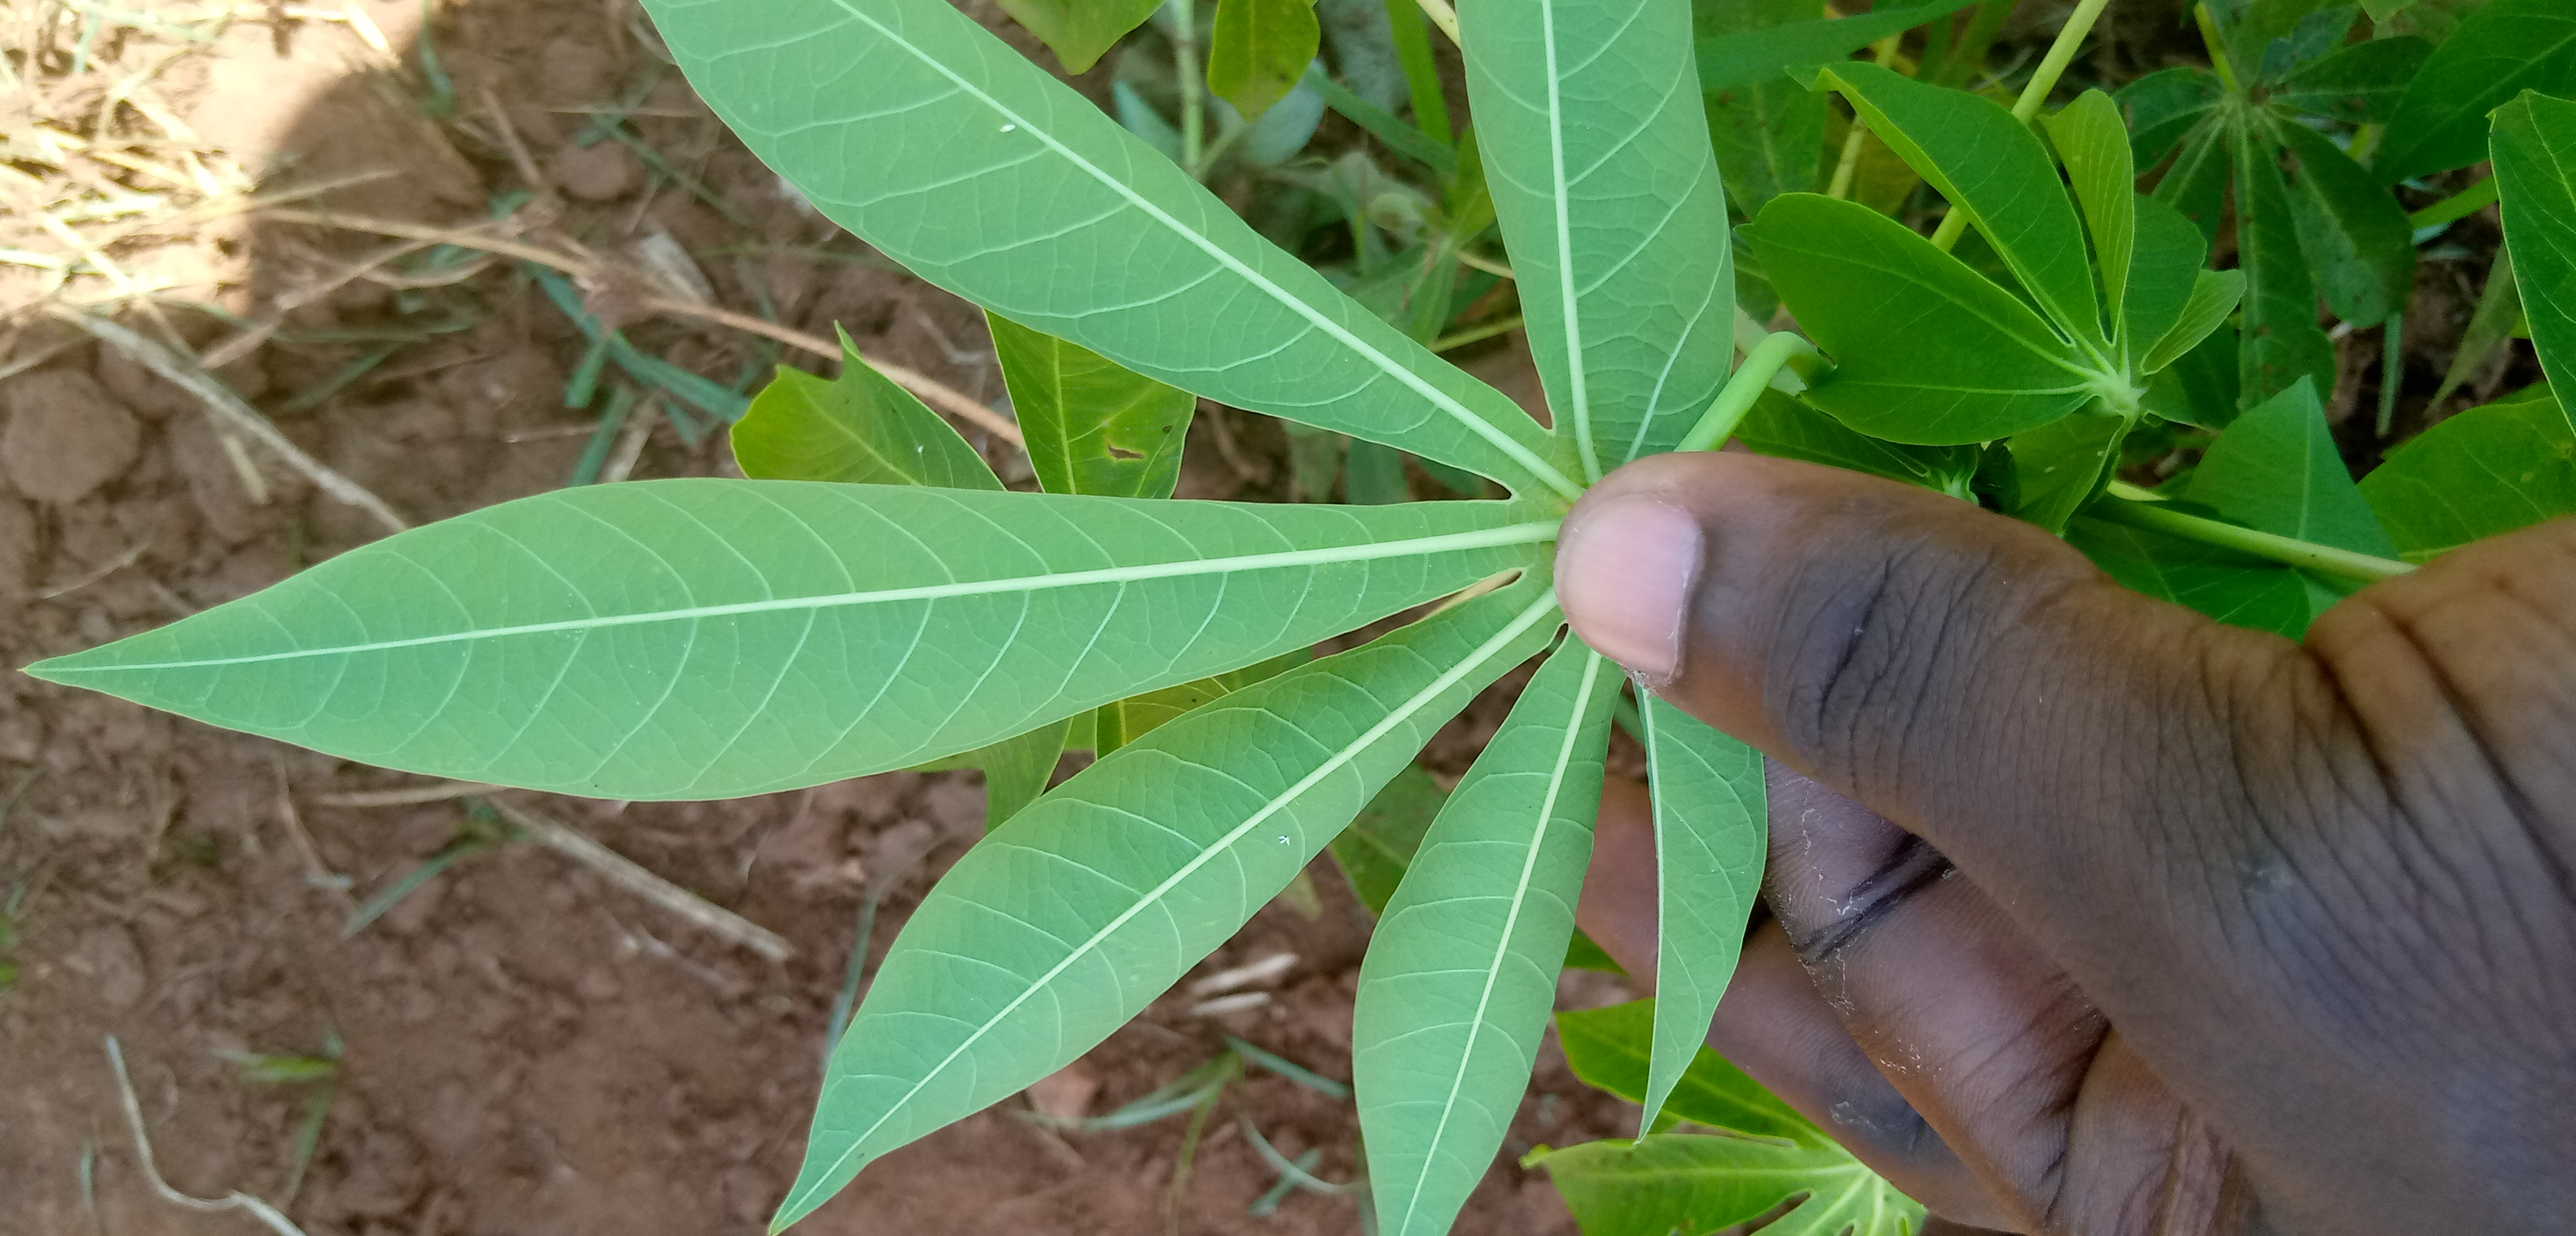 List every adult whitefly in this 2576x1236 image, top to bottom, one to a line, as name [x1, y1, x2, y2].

whitefly [996, 118, 1020, 138]
whitefly [915, 443, 925, 456]
whitefly [1274, 833, 1294, 848]